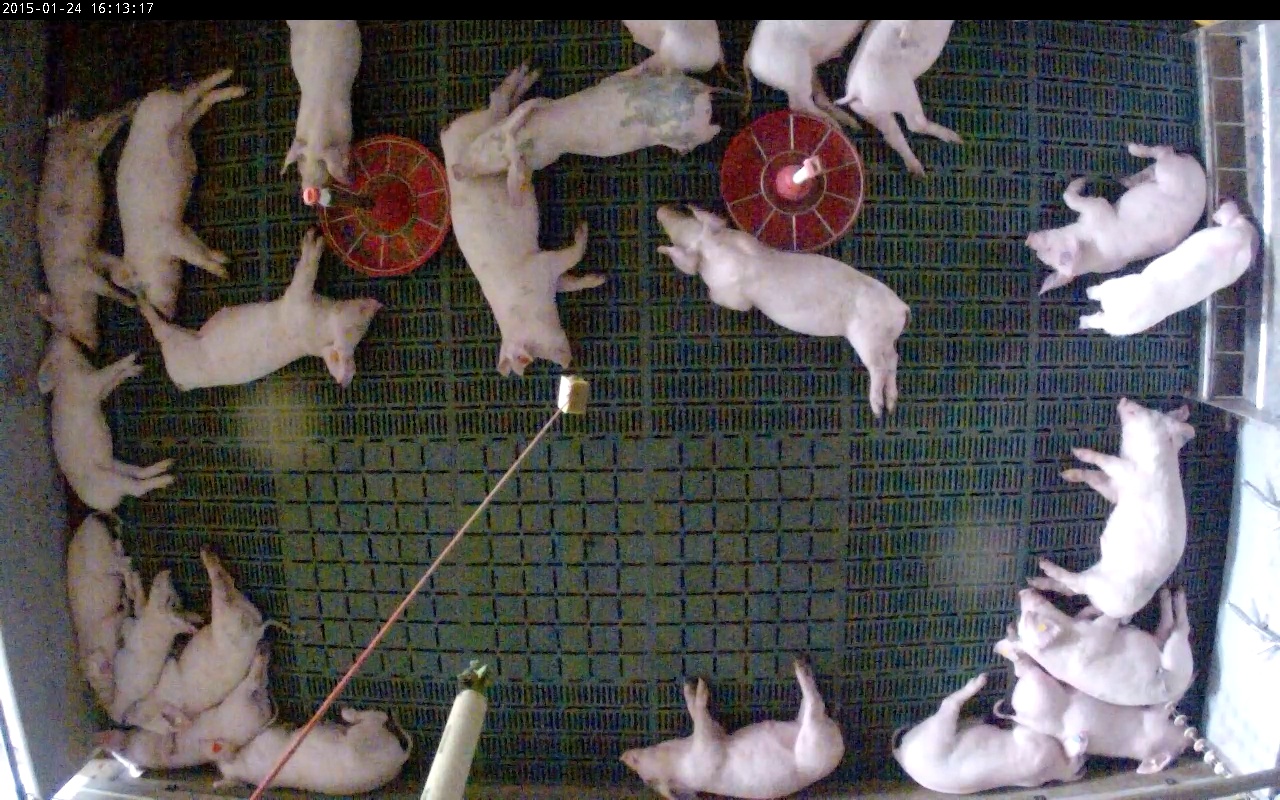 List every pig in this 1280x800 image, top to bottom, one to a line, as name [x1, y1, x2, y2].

pig [740, 19, 870, 131]
pig [282, 20, 362, 192]
pig [610, 20, 736, 86]
pig [833, 20, 960, 178]
pig [442, 61, 605, 377]
pig [111, 68, 248, 321]
pig [452, 75, 744, 209]
pig [31, 99, 144, 351]
pig [1024, 142, 1208, 295]
pig [1081, 199, 1262, 342]
pig [657, 206, 913, 423]
pig [137, 225, 382, 394]
pig [37, 331, 175, 511]
pig [1025, 398, 1196, 620]
pig [64, 516, 137, 707]
pig [123, 543, 297, 756]
pig [105, 565, 205, 725]
pig [994, 588, 1199, 705]
pig [993, 624, 1193, 775]
pig [90, 647, 276, 779]
pig [619, 658, 842, 798]
pig [890, 671, 1090, 795]
pig [199, 709, 412, 794]